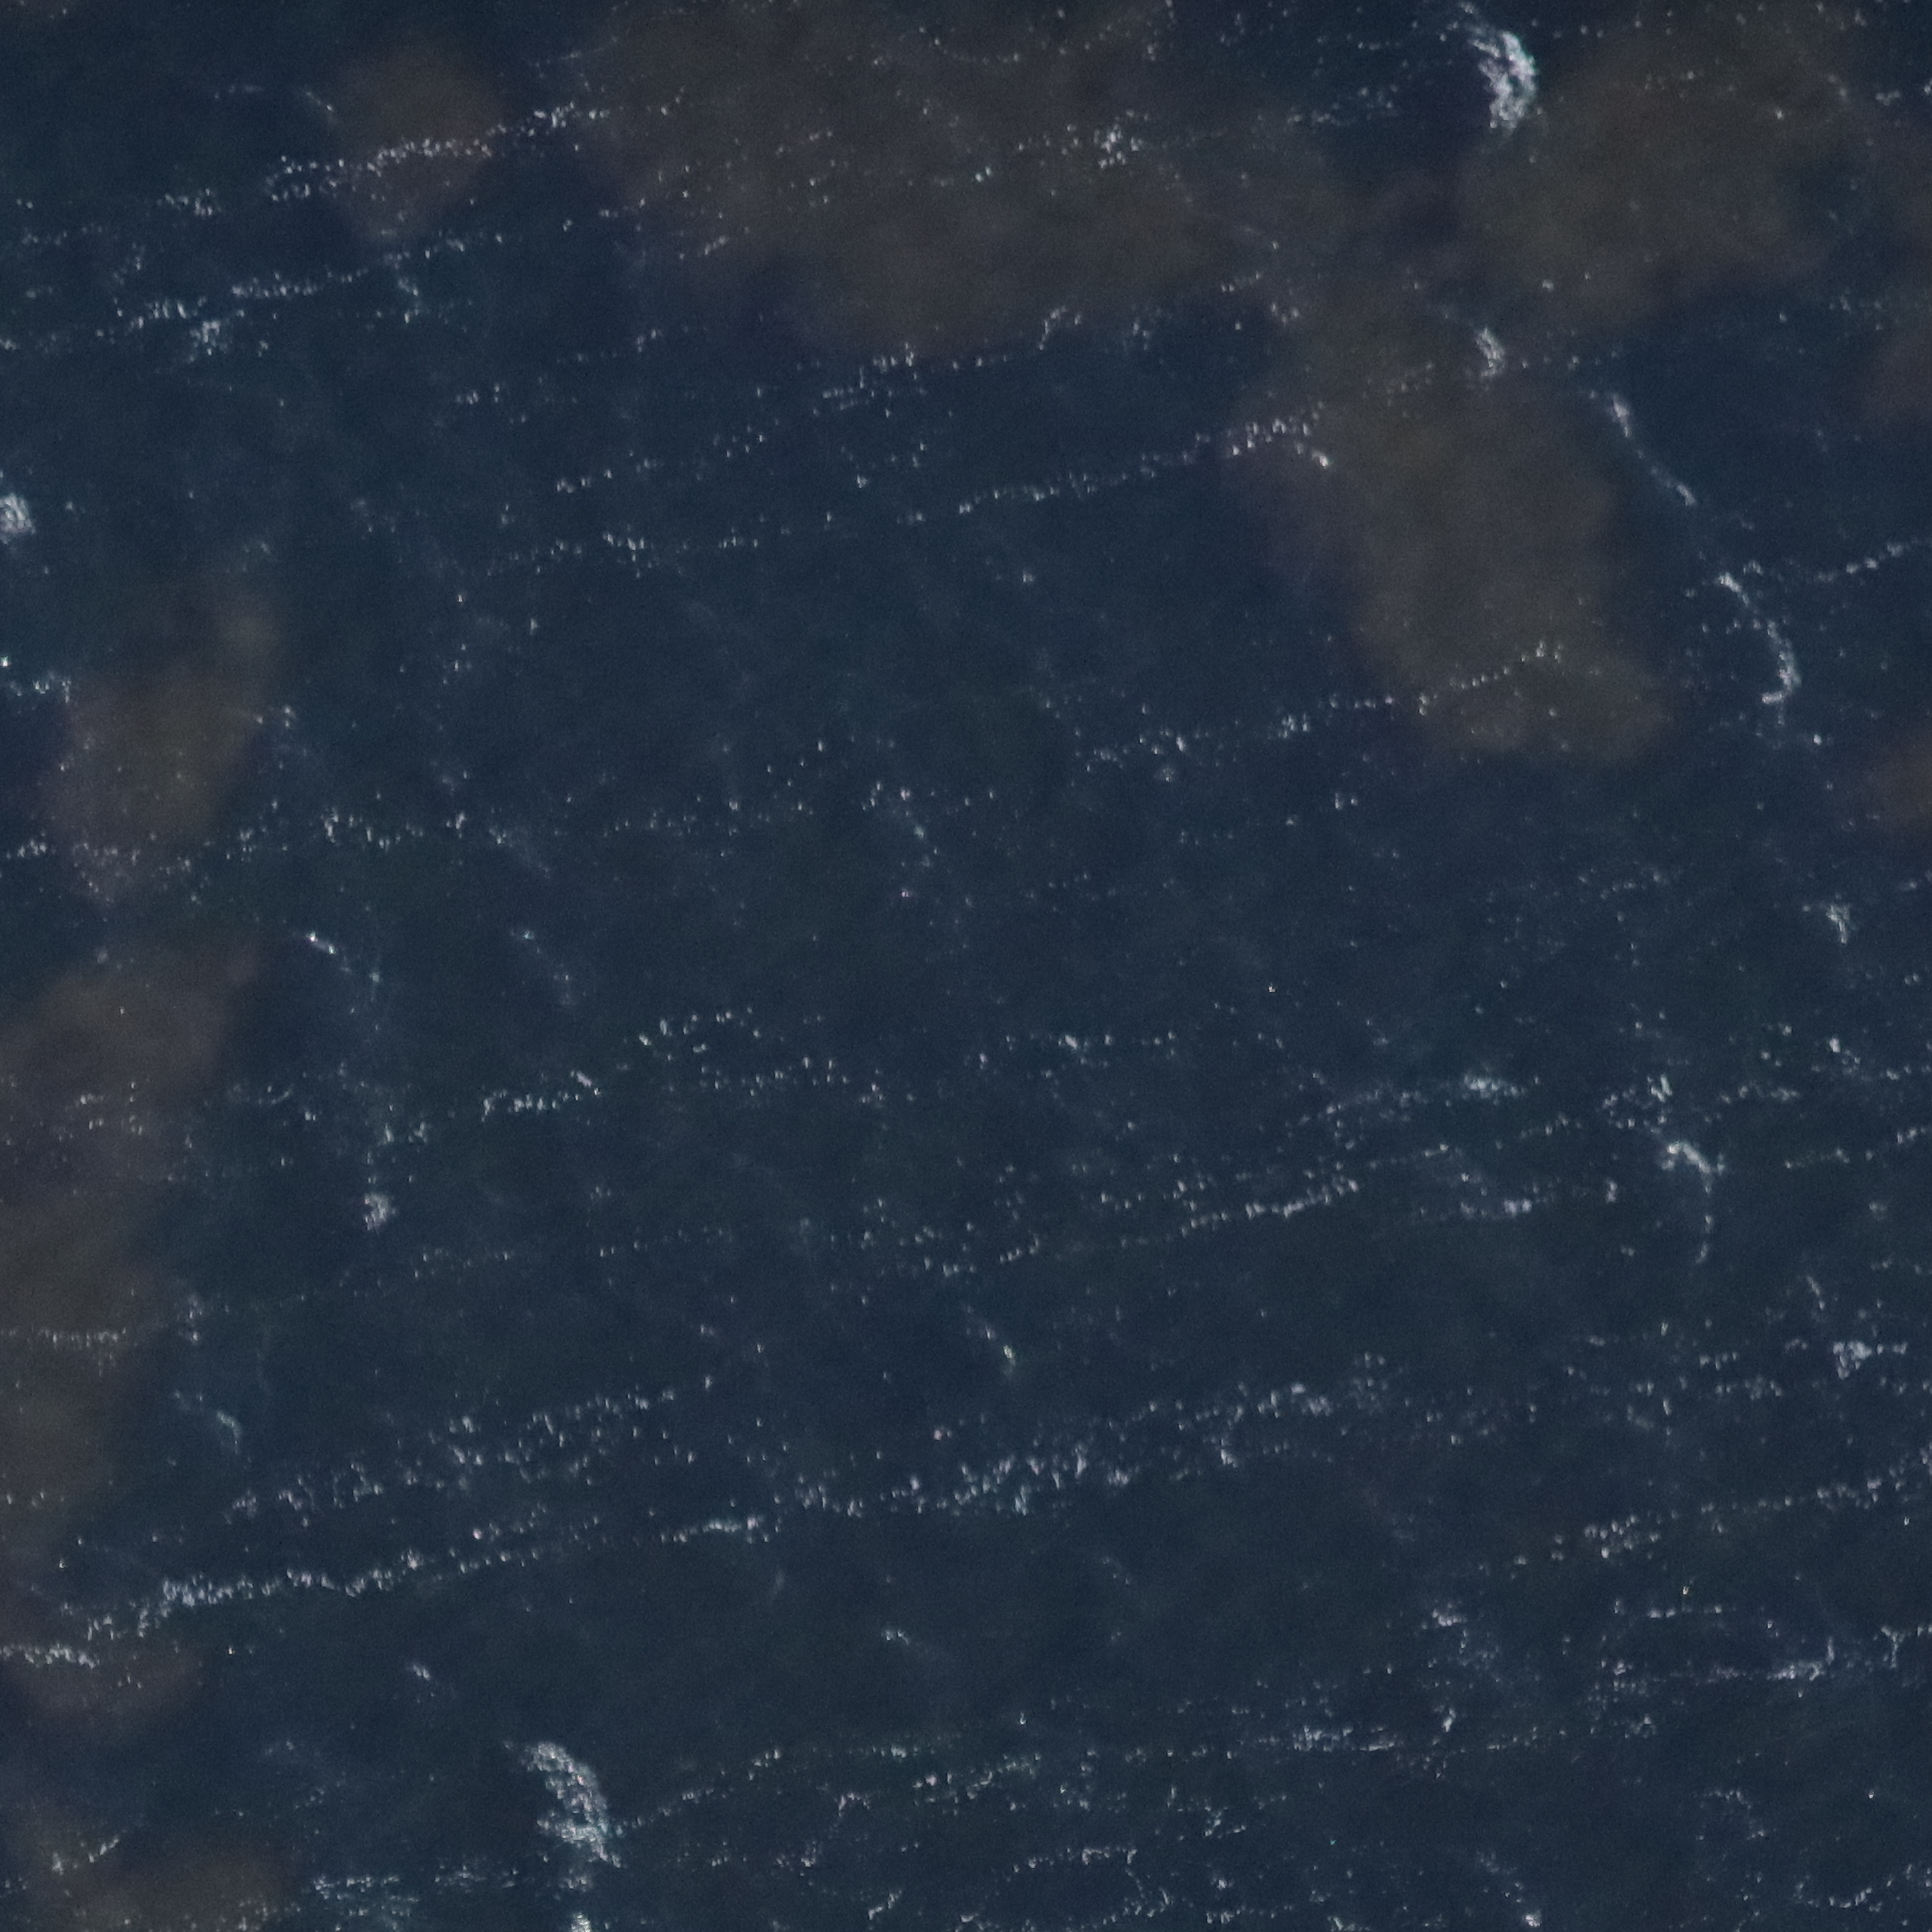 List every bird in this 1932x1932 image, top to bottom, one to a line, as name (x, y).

None